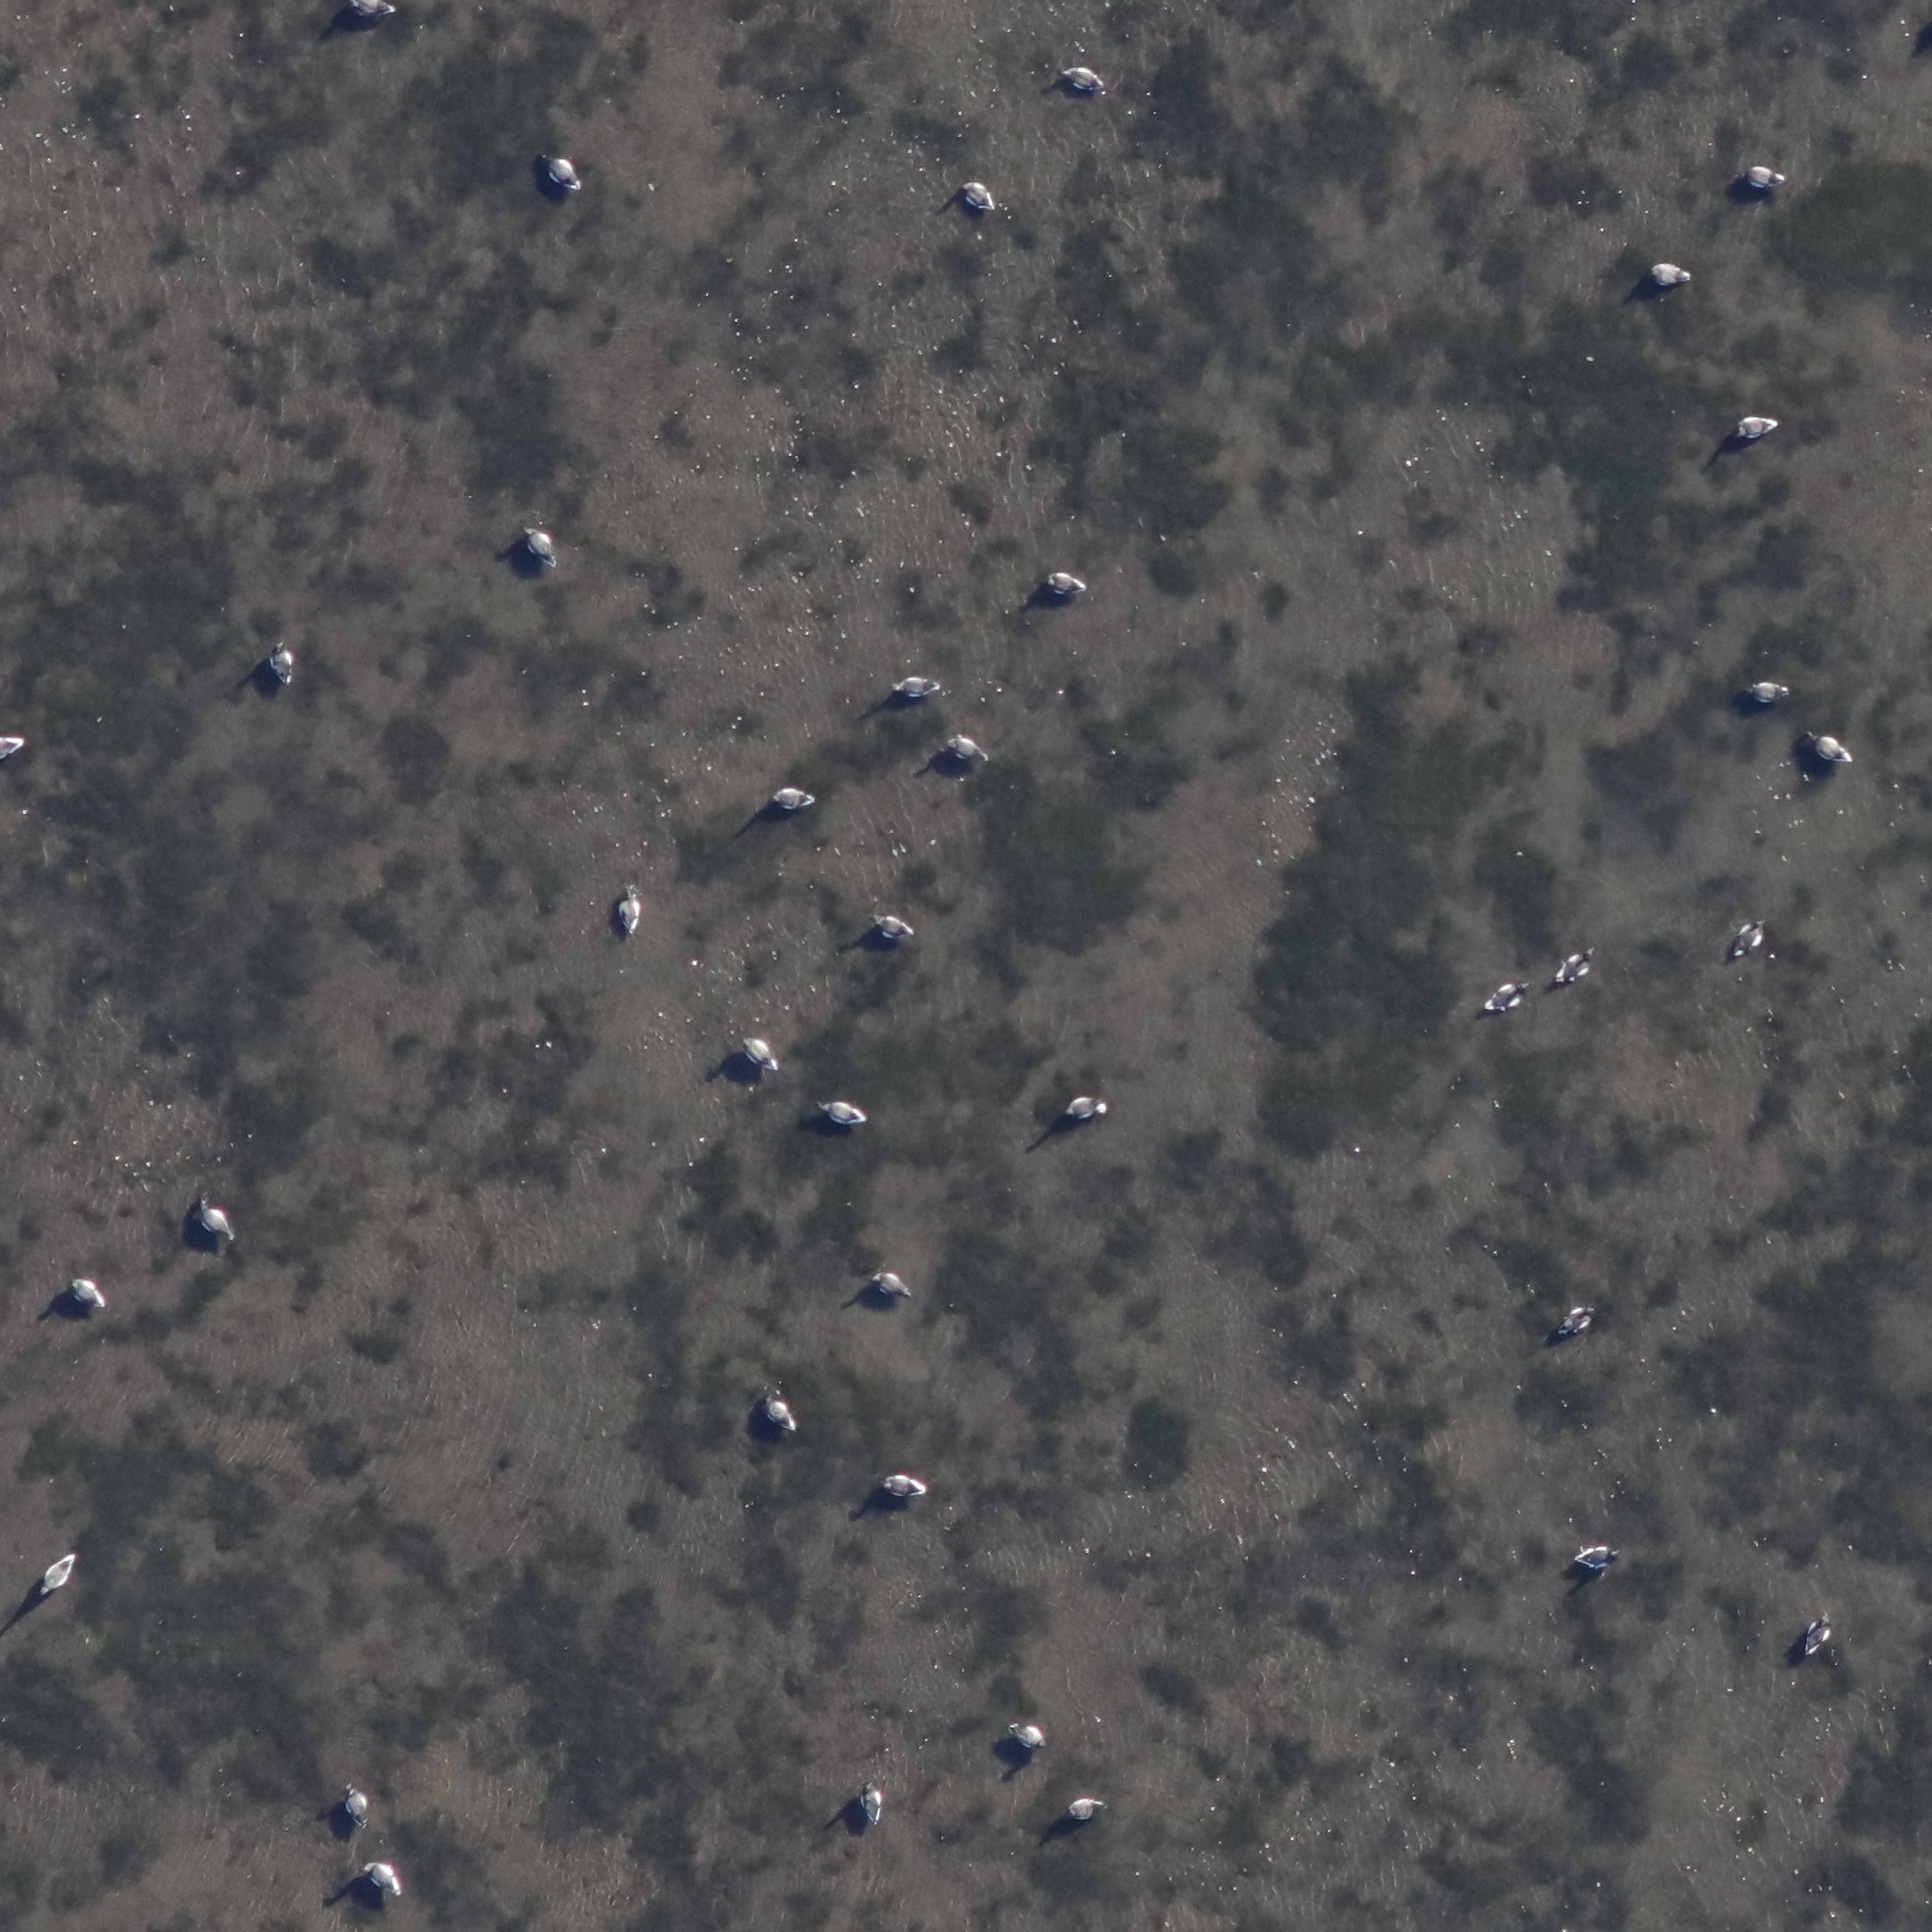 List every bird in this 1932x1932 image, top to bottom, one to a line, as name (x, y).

brant (371, 5)
brant (1081, 79)
brant (561, 172)
brant (1761, 175)
brant (978, 195)
brant (1668, 274)
brant (1754, 428)
brant (539, 544)
brant (1065, 582)
brant (281, 662)
brant (916, 685)
brant (1765, 692)
brant (2, 748)
brant (964, 750)
brant (1829, 750)
brant (793, 797)
brant (628, 914)
brant (891, 925)
brant (1748, 936)
brant (1573, 969)
brant (1506, 999)
brant (757, 1051)
brant (1083, 1109)
brant (842, 1112)
brant (213, 1219)
brant (891, 1283)
brant (87, 1293)
brant (1571, 1324)
brant (778, 1412)
brant (901, 1485)
brant (1596, 1558)
brant (56, 1574)
brant (1819, 1636)
brant (1028, 1735)
brant (871, 1800)
brant (357, 1802)
brant (1084, 1810)
brant (385, 1879)